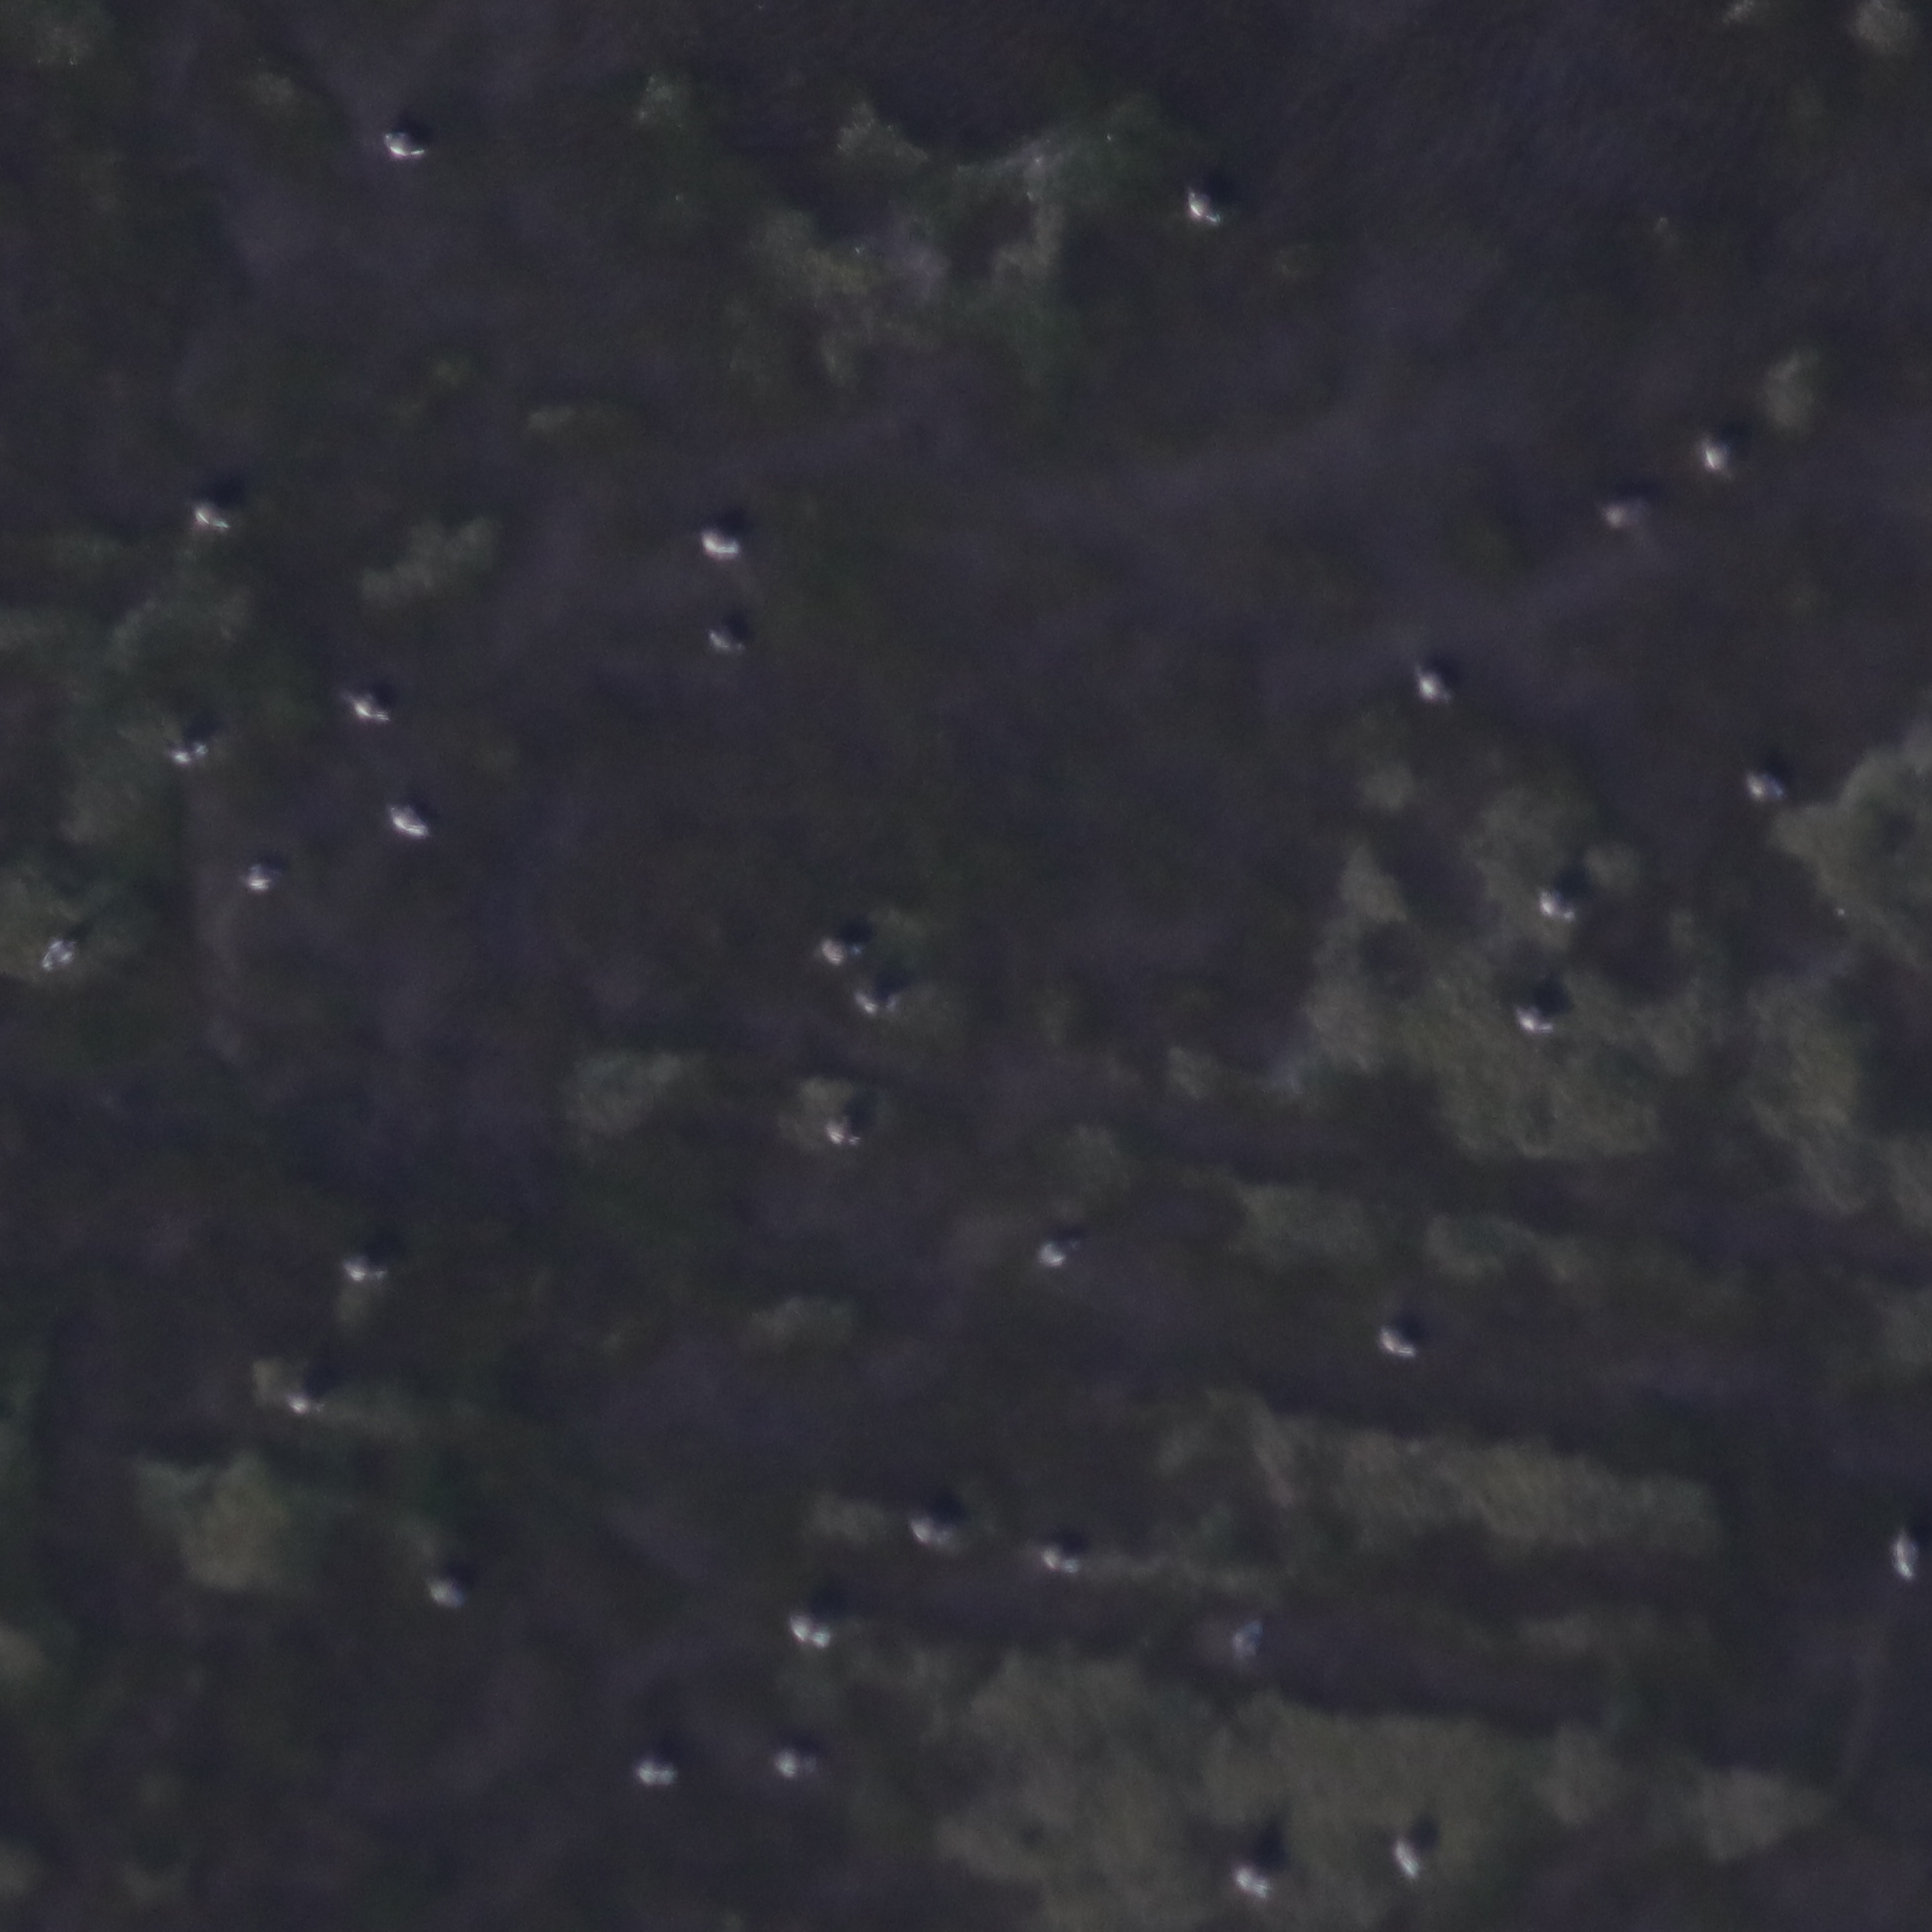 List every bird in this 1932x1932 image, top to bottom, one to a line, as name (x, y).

brant (397, 144)
brant (1202, 205)
brant (1712, 458)
brant (1624, 507)
brant (206, 514)
brant (720, 543)
brant (725, 645)
brant (1433, 687)
brant (359, 704)
brant (187, 751)
brant (1758, 781)
brant (409, 818)
brant (261, 878)
brant (1552, 904)
brant (839, 944)
brant (59, 950)
brant (873, 1007)
brant (1538, 1023)
brant (843, 1134)
brant (1056, 1253)
brant (367, 1264)
brant (1404, 1344)
brant (301, 1401)
brant (938, 1527)
brant (1910, 1549)
brant (1064, 1557)
brant (438, 1587)
brant (812, 1629)
brant (1243, 1634)
brant (796, 1760)
brant (661, 1769)
brant (1414, 1855)
brant (1255, 1881)